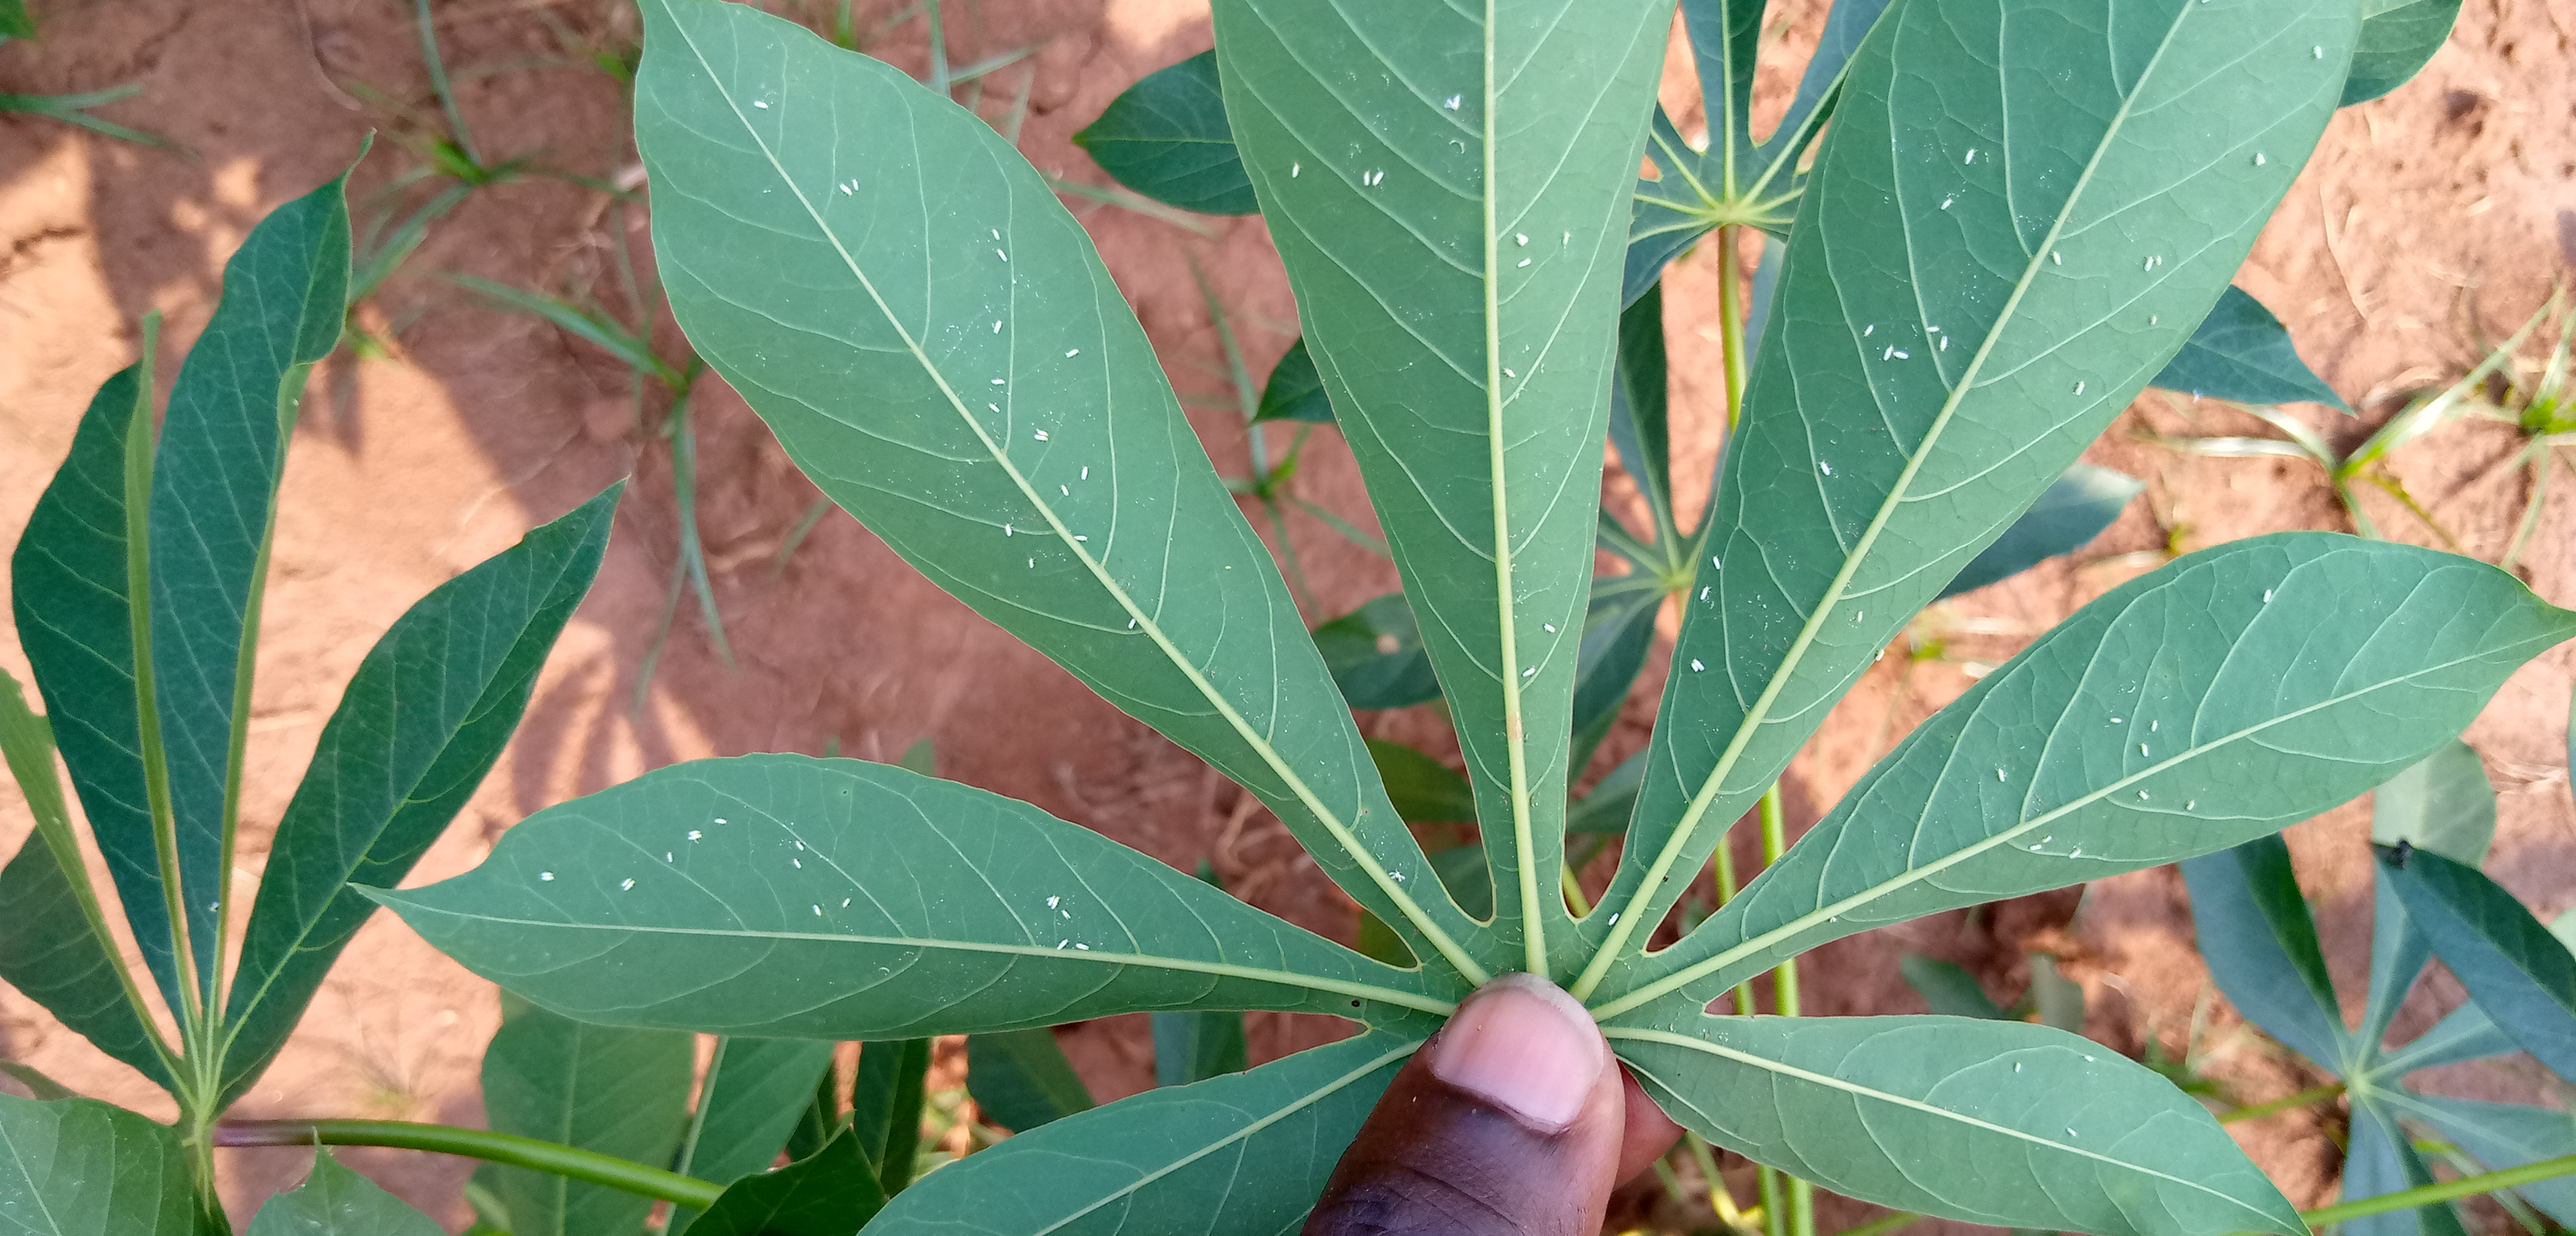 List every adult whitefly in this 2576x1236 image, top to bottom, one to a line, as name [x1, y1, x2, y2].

whitefly [2312, 44, 2323, 60]
whitefly [1443, 92, 1463, 113]
whitefly [752, 98, 770, 110]
whitefly [1963, 147, 1977, 166]
whitefly [2254, 152, 2267, 167]
whitefly [1289, 161, 1302, 180]
whitefly [1362, 169, 1371, 187]
whitefly [1372, 170, 1385, 187]
whitefly [851, 178, 860, 192]
whitefly [839, 183, 853, 196]
whitefly [1939, 198, 1955, 211]
whitefly [991, 228, 1001, 241]
whitefly [1561, 230, 1571, 248]
whitefly [1513, 231, 1531, 247]
whitefly [996, 248, 1009, 263]
whitefly [2051, 250, 2062, 267]
whitefly [2143, 254, 2154, 272]
whitefly [2155, 254, 2163, 267]
whitefly [1515, 256, 1533, 268]
whitefly [2149, 314, 2157, 326]
whitefly [992, 319, 1003, 335]
whitefly [1862, 323, 1875, 338]
whitefly [1926, 325, 1940, 333]
whitefly [1938, 335, 1949, 351]
whitefly [1882, 344, 1893, 361]
whitefly [1064, 348, 1080, 359]
whitefly [1893, 350, 1909, 360]
whitefly [1502, 366, 1517, 378]
whitefly [990, 379, 1005, 386]
whitefly [2072, 379, 2086, 397]
whitefly [988, 402, 1001, 413]
whitefly [1033, 426, 1049, 443]
whitefly [1819, 461, 1831, 476]
whitefly [1080, 464, 1089, 482]
whitefly [1060, 483, 1070, 497]
whitefly [1004, 522, 1013, 538]
whitefly [1073, 534, 1088, 543]
whitefly [1711, 554, 1721, 570]
whitefly [1028, 556, 1036, 570]
whitefly [1698, 585, 1711, 601]
whitefly [2261, 588, 2273, 604]
whitefly [1856, 609, 1862, 624]
whitefly [1126, 616, 1138, 630]
whitefly [1542, 623, 1556, 633]
whitefly [1873, 647, 1886, 662]
whitefly [1689, 658, 1705, 673]
whitefly [1521, 666, 1538, 677]
whitefly [2108, 717, 2122, 725]
whitefly [2149, 719, 2159, 733]
whitefly [2139, 742, 2150, 758]
whitefly [1996, 767, 2006, 783]
whitefly [2137, 789, 2150, 801]
whitefly [2185, 798, 2195, 812]
whitefly [712, 815, 730, 826]
whitefly [686, 827, 703, 842]
whitefly [2041, 834, 2052, 844]
whitefly [795, 839, 806, 851]
whitefly [2027, 844, 2043, 852]
whitefly [2068, 847, 2083, 860]
whitefly [665, 849, 676, 864]
whitefly [793, 857, 802, 870]
whitefly [540, 868, 556, 883]
whitefly [1388, 869, 1406, 883]
whitefly [620, 876, 636, 894]
whitefly [1046, 894, 1060, 910]
whitefly [841, 897, 851, 909]
whitefly [813, 903, 822, 916]
whitefly [1061, 908, 1072, 920]
whitefly [1607, 912, 1619, 926]
whitefly [1056, 938, 1069, 950]
whitefly [1075, 942, 1090, 951]
whitefly [2082, 1054, 2094, 1063]
whitefly [2012, 1060, 2022, 1074]
whitefly [2065, 1126, 2078, 1138]